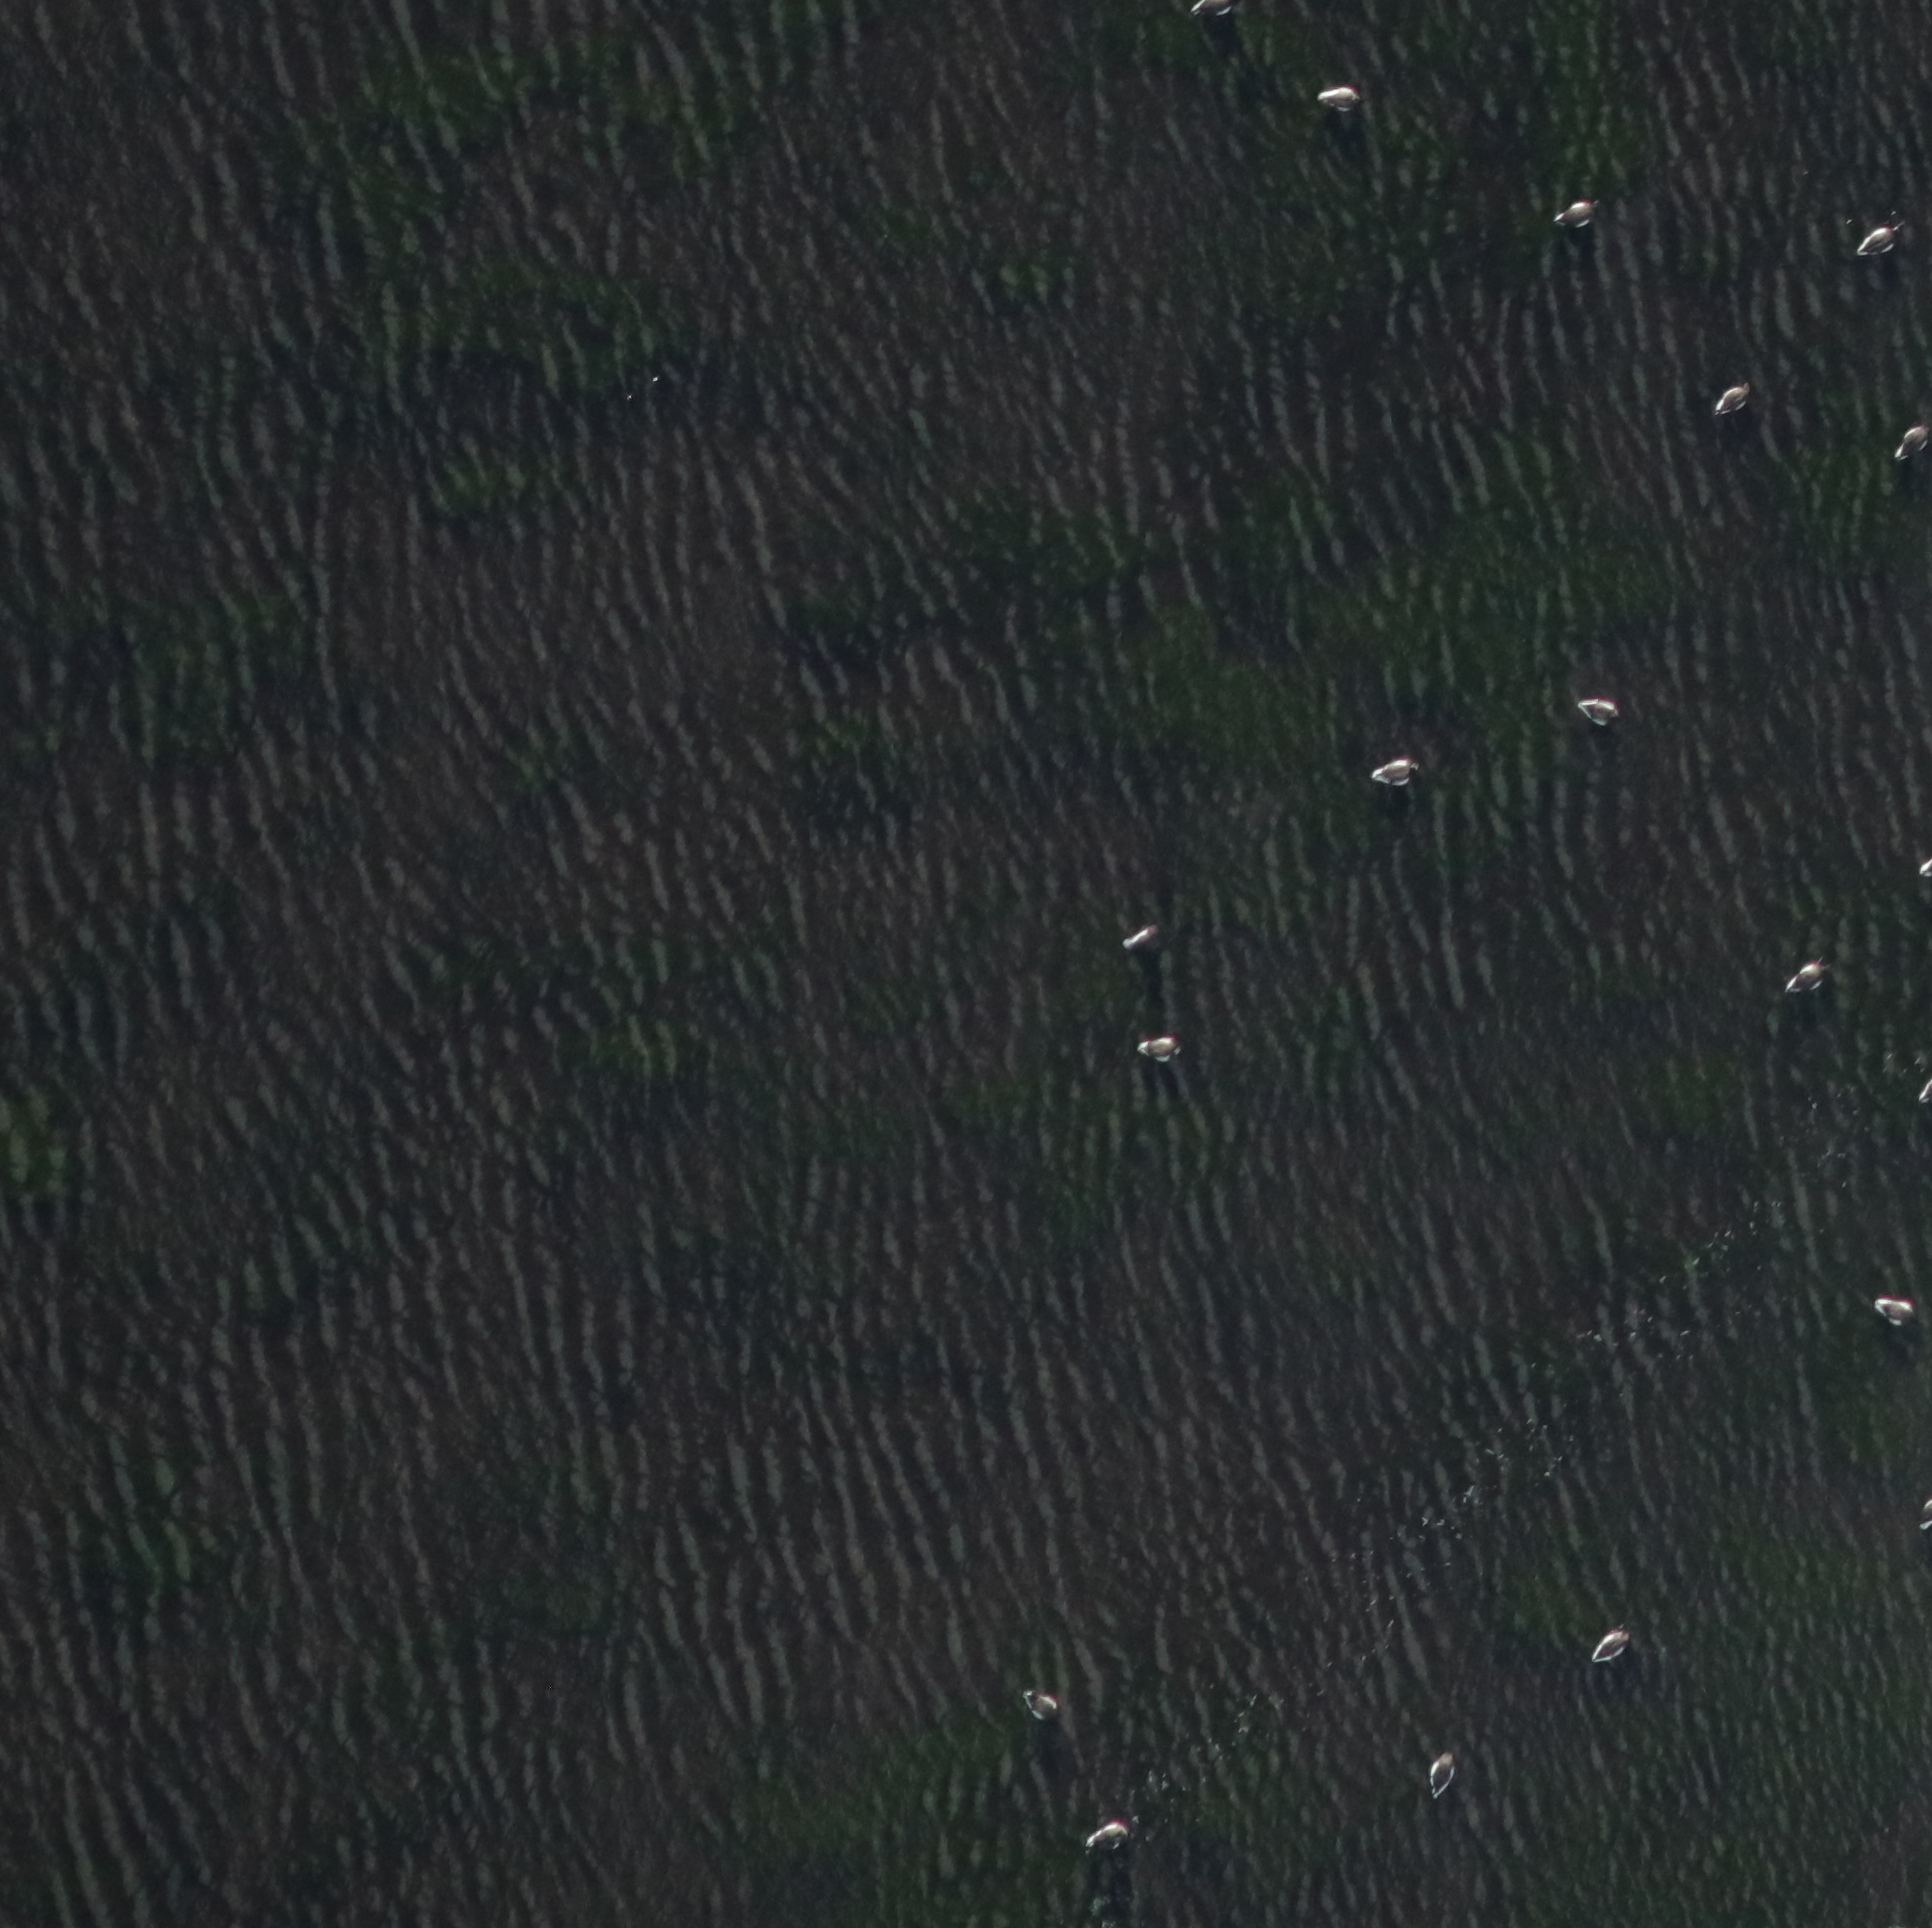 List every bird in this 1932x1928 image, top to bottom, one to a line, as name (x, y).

brant (1216, 2)
brant (1339, 99)
brant (1576, 214)
brant (1877, 241)
brant (1732, 400)
brant (1915, 443)
brant (1598, 713)
brant (1396, 773)
brant (1140, 936)
brant (1808, 977)
brant (1158, 1050)
brant (1895, 1312)
brant (1610, 1647)
brant (1042, 1706)
brant (1440, 1775)
brant (1109, 1836)